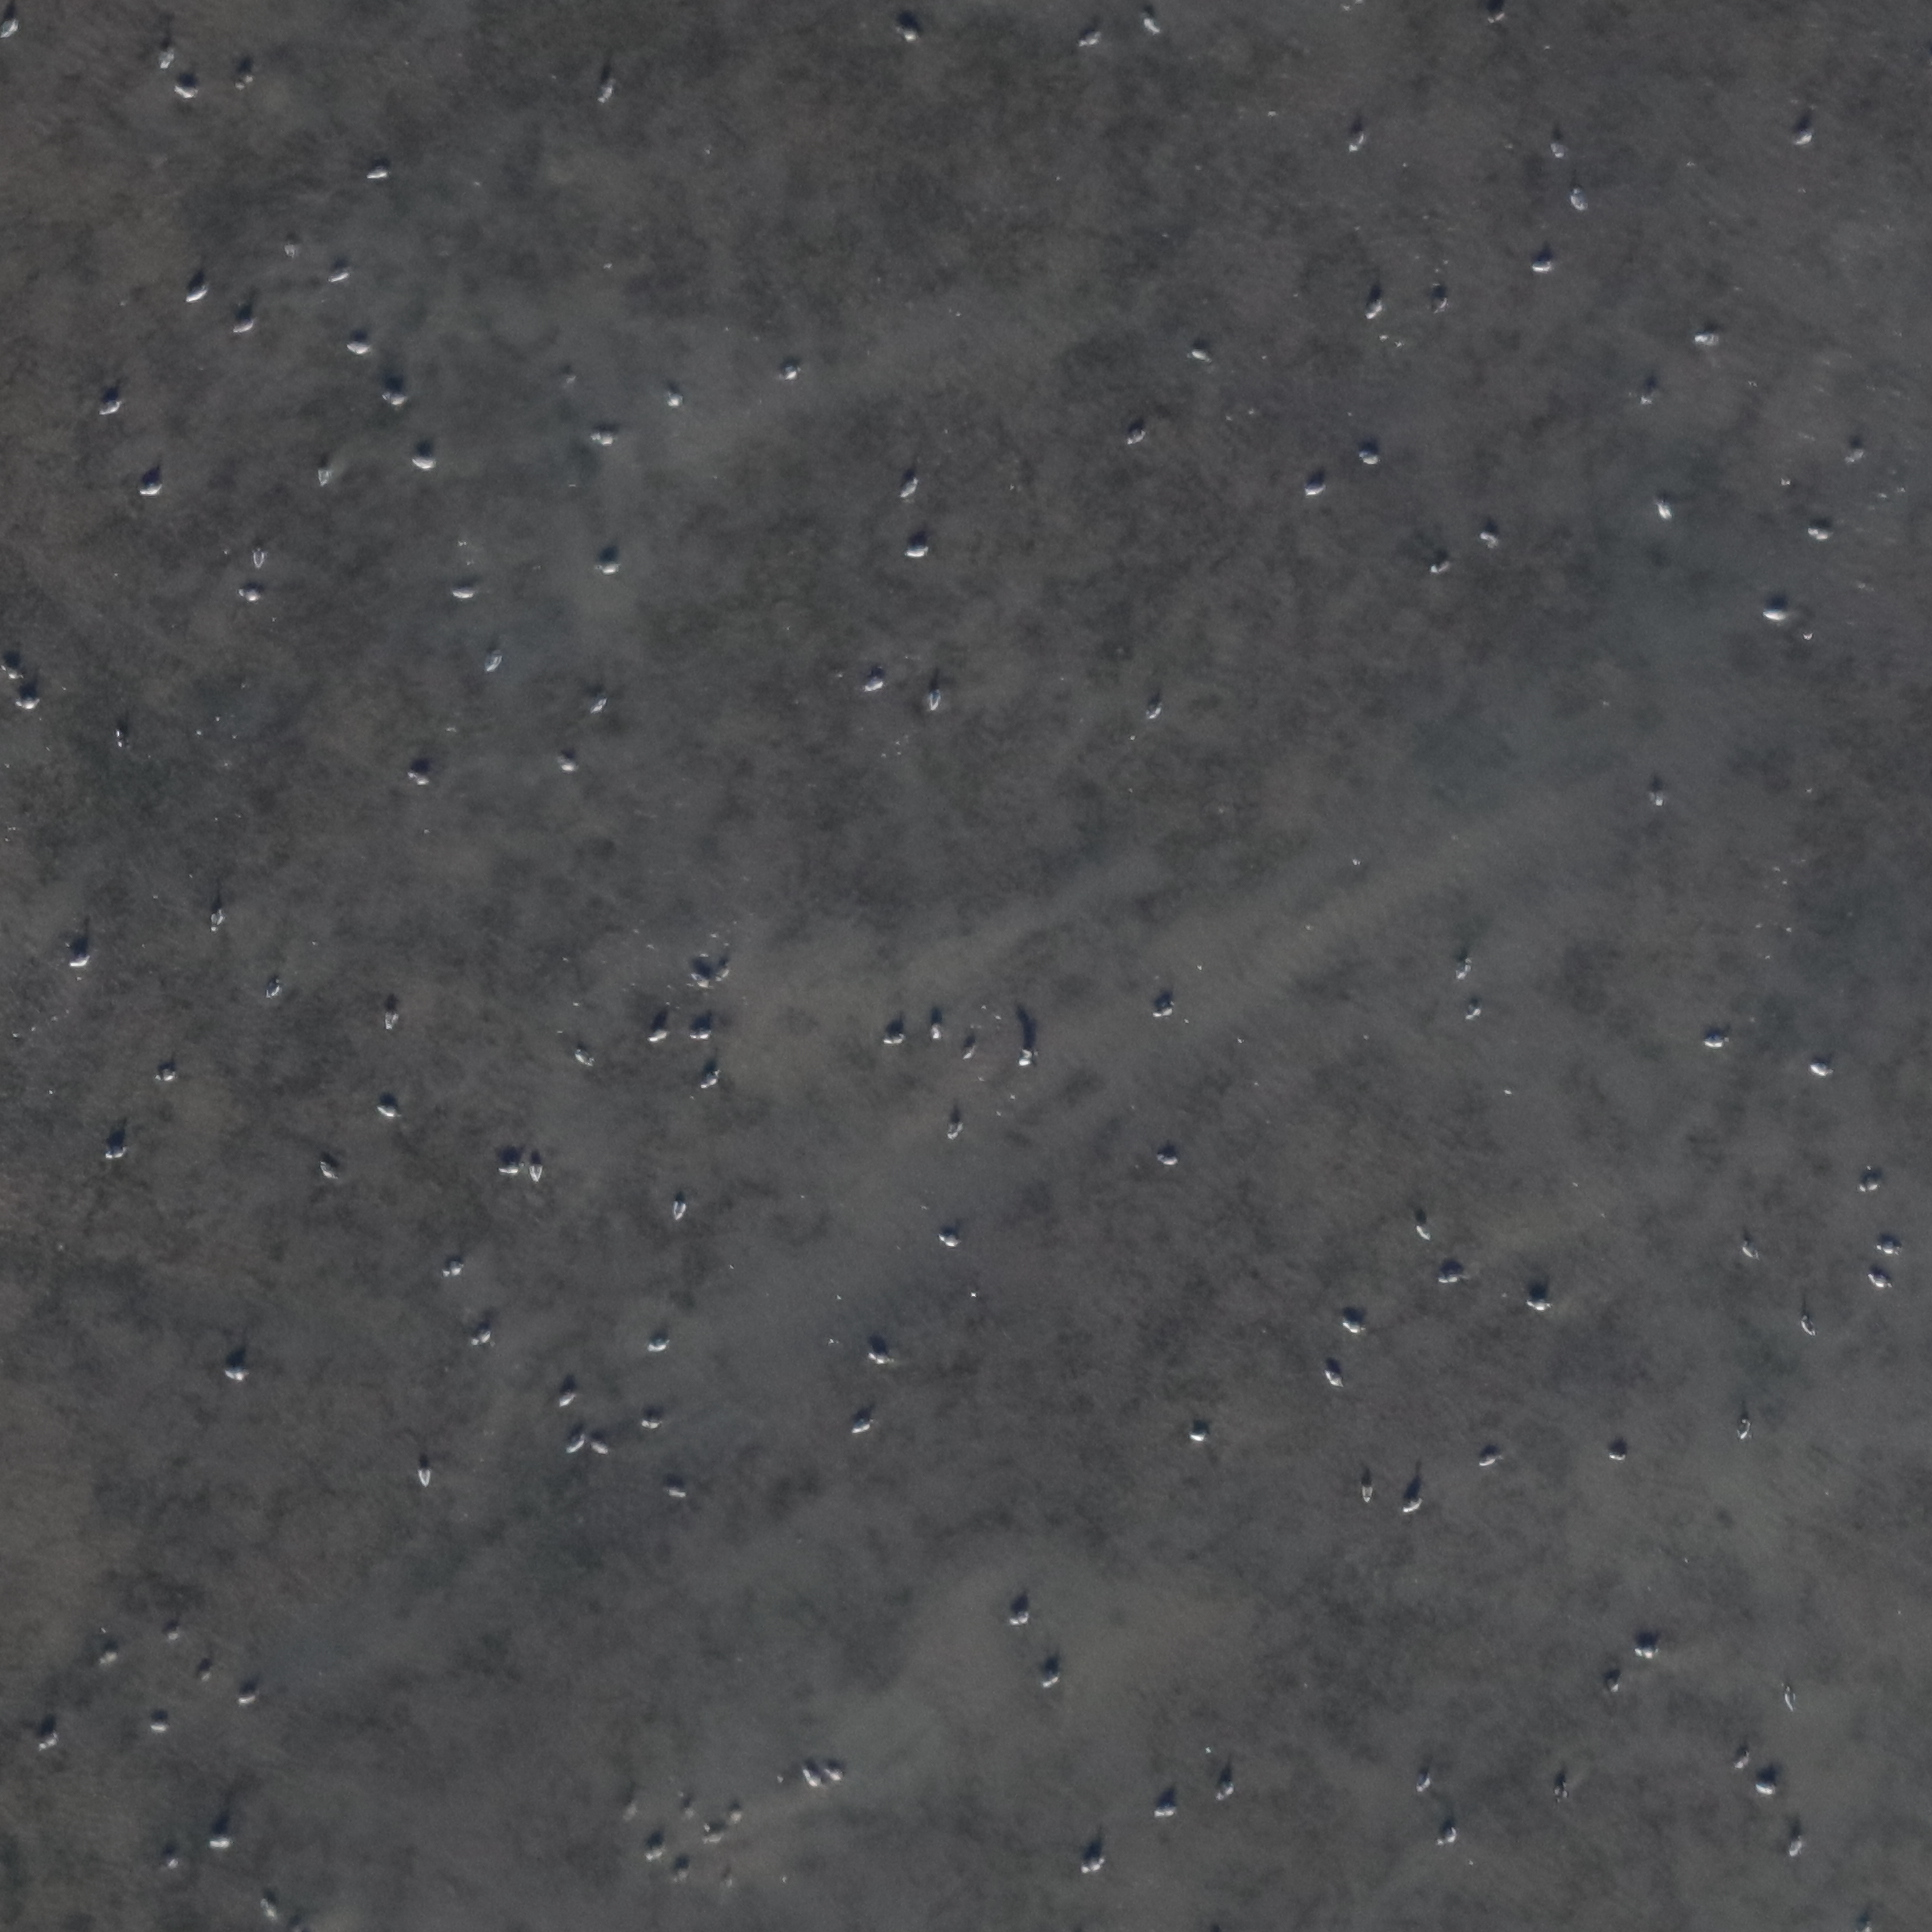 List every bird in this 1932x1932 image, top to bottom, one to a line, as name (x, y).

brant (1495, 13)
brant (9, 28)
brant (1150, 29)
brant (904, 35)
brant (1096, 37)
brant (167, 51)
brant (244, 78)
brant (185, 89)
brant (605, 93)
brant (1807, 132)
brant (1561, 148)
brant (1356, 149)
brant (379, 174)
brant (1581, 197)
brant (293, 250)
brant (1538, 261)
brant (346, 275)
brant (203, 291)
brant (1443, 308)
brant (1373, 314)
brant (254, 320)
brant (1716, 332)
brant (365, 353)
brant (1199, 354)
brant (787, 369)
brant (566, 376)
brant (1651, 395)
brant (396, 398)
brant (677, 400)
brant (115, 406)
brant (1138, 435)
brant (603, 436)
brant (1859, 450)
brant (1373, 459)
brant (419, 462)
brant (321, 473)
brant (910, 479)
brant (1317, 488)
brant (156, 492)
brant (1672, 503)
brant (1820, 520)
brant (1484, 545)
brant (916, 550)
brant (261, 555)
brant (1442, 561)
brant (607, 570)
brant (466, 590)
brant (246, 596)
brant (1776, 607)
brant (494, 653)
brant (12, 666)
brant (877, 678)
brant (935, 693)
brant (37, 699)
brant (602, 700)
brant (1158, 707)
brant (122, 739)
brant (561, 762)
brant (421, 778)
brant (1653, 796)
brant (213, 919)
brant (78, 956)
brant (1462, 969)
brant (729, 973)
brant (695, 985)
brant (274, 994)
brant (1475, 1008)
brant (1166, 1015)
brant (393, 1021)
brant (703, 1031)
brant (933, 1033)
brant (658, 1035)
brant (1709, 1037)
brant (893, 1042)
brant (976, 1053)
brant (593, 1055)
brant (1026, 1058)
brant (1827, 1063)
brant (161, 1071)
brant (705, 1074)
brant (393, 1116)
brant (956, 1135)
brant (114, 1147)
brant (1166, 1158)
brant (331, 1164)
brant (517, 1170)
brant (542, 1174)
brant (1866, 1178)
brant (680, 1212)
brant (1423, 1222)
brant (953, 1236)
brant (1891, 1241)
brant (1749, 1247)
brant (452, 1257)
brant (1447, 1272)
brant (1884, 1278)
brant (1541, 1298)
brant (1805, 1320)
brant (1353, 1324)
brant (482, 1341)
brant (651, 1346)
brant (885, 1355)
brant (235, 1372)
brant (1333, 1375)
brant (565, 1391)
brant (654, 1418)
brant (1748, 1422)
brant (858, 1425)
brant (1208, 1428)
brant (598, 1442)
brant (576, 1444)
brant (1619, 1454)
brant (1487, 1457)
brant (431, 1462)
brant (1367, 1492)
brant (685, 1493)
brant (1419, 1502)
brant (1019, 1625)
brant (162, 1633)
brant (102, 1648)
brant (1656, 1652)
brant (201, 1672)
brant (1049, 1677)
brant (1614, 1687)
brant (1788, 1697)
brant (250, 1703)
brant (155, 1719)
brant (53, 1749)
brant (1736, 1757)
brant (846, 1771)
brant (814, 1780)
brant (1434, 1781)
brant (1766, 1785)
brant (1229, 1790)
brant (1564, 1793)
brant (628, 1806)
brant (1174, 1810)
brant (694, 1812)
brant (740, 1814)
brant (219, 1830)
brant (711, 1834)
brant (1445, 1841)
brant (1790, 1846)
brant (655, 1847)
brant (168, 1861)
brant (1092, 1861)
brant (689, 1873)
brant (736, 1881)
brant (273, 1905)
brant (1862, 1929)